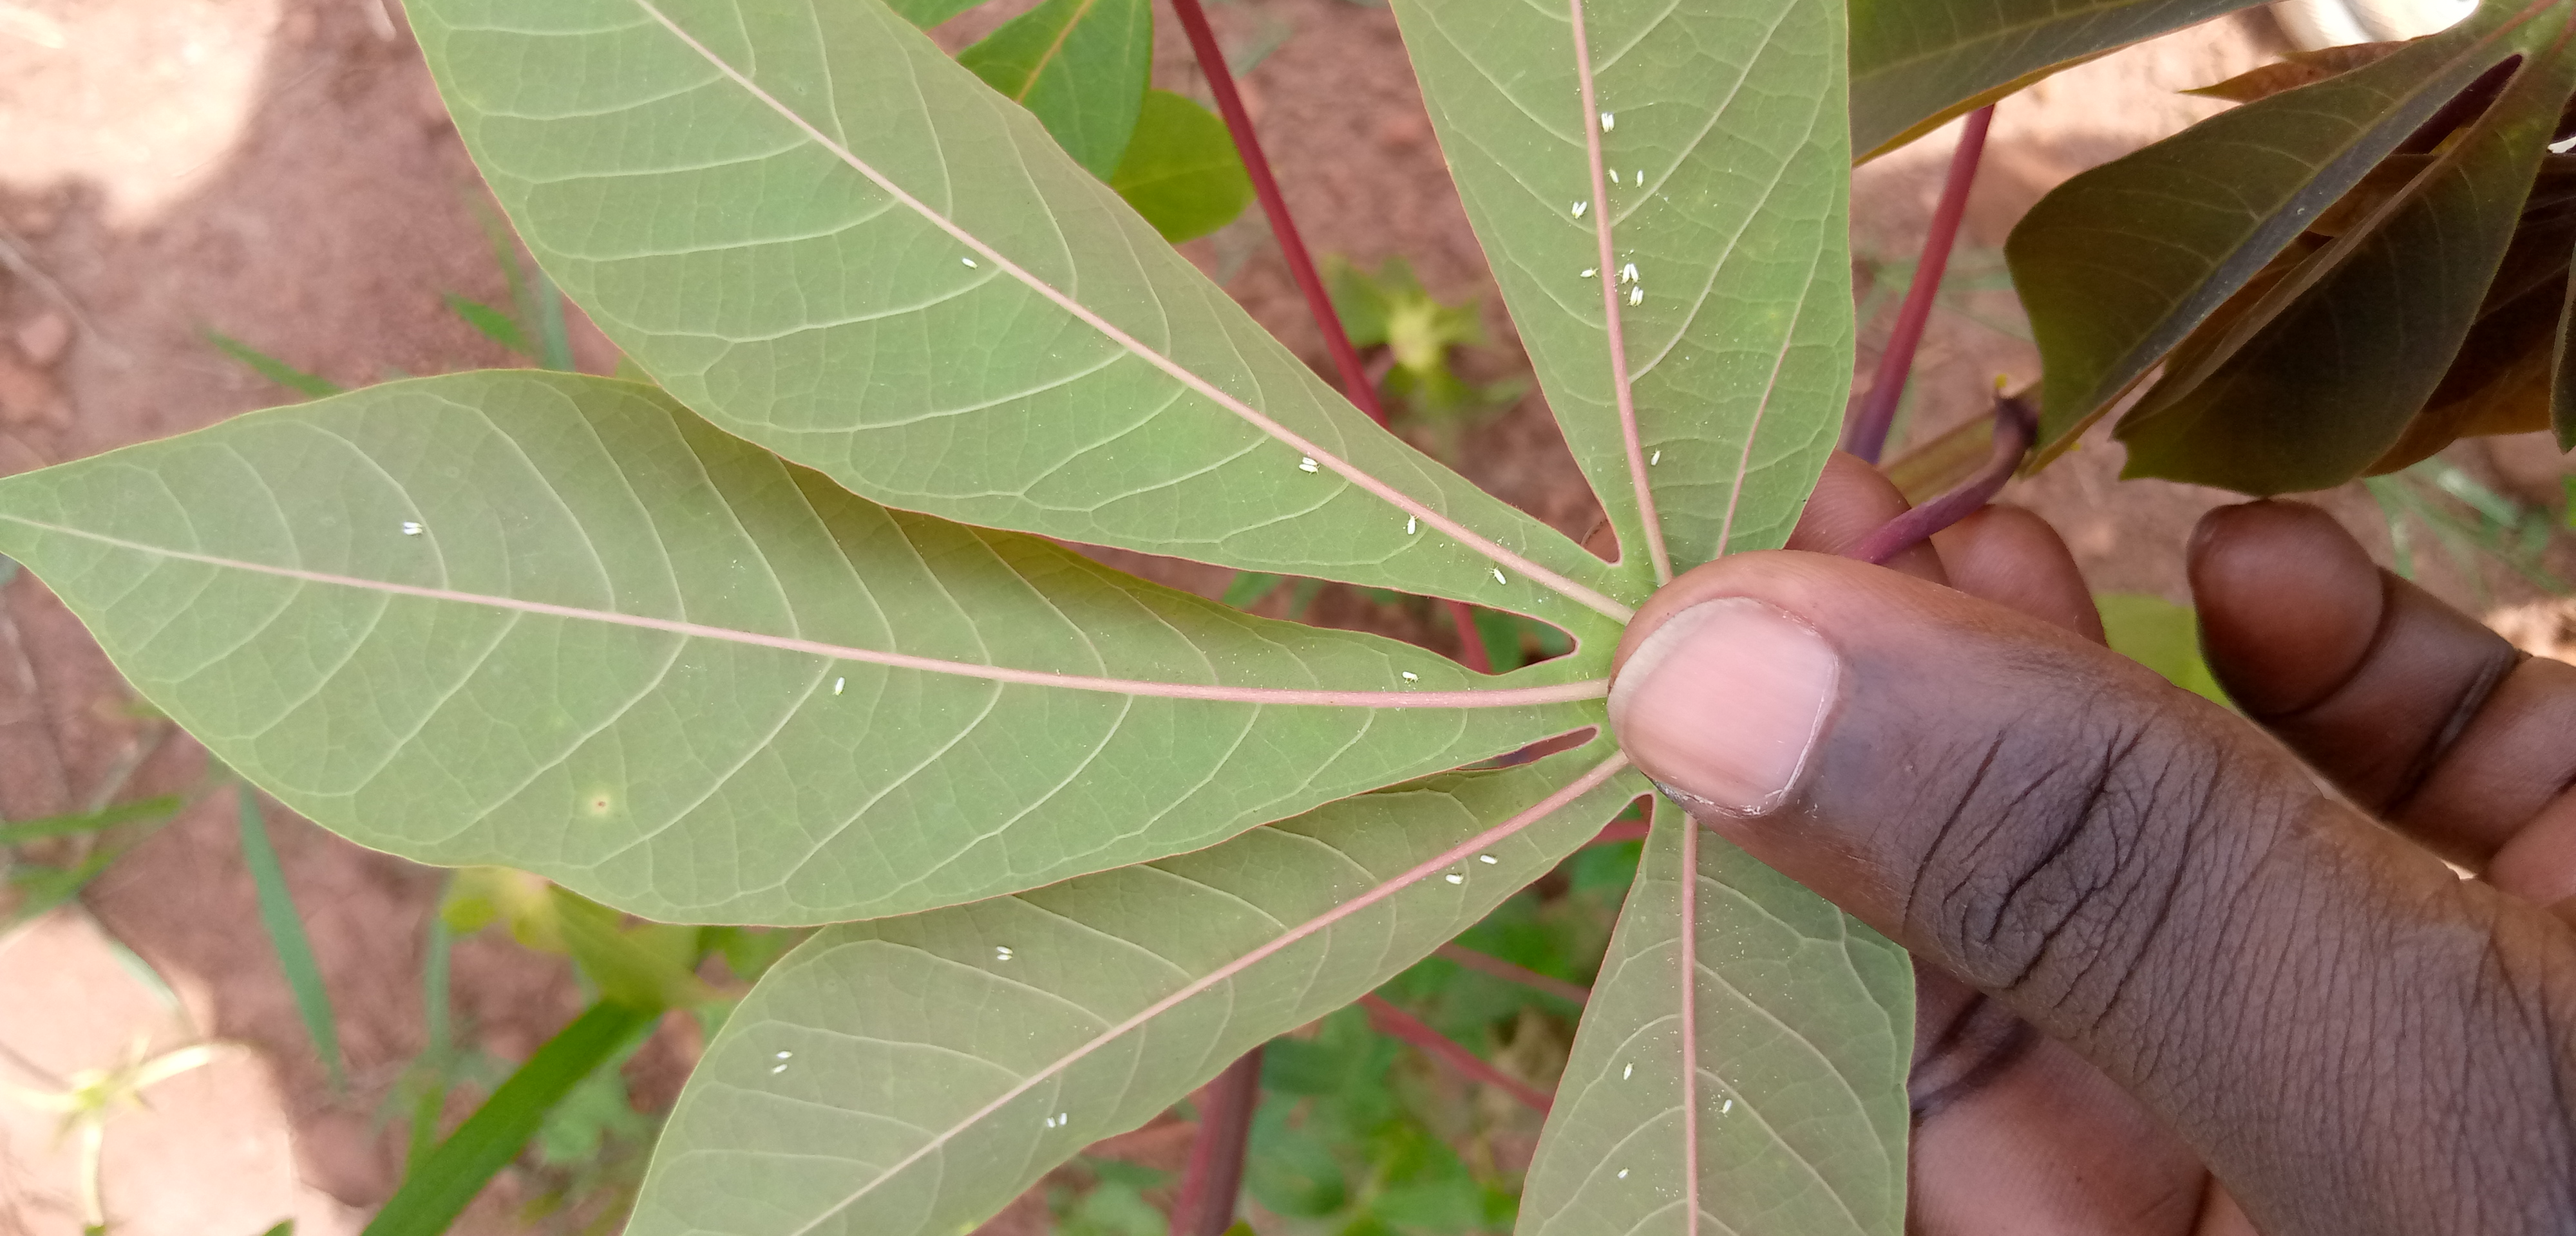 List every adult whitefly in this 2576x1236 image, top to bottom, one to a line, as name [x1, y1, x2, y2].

whitefly [1600, 111, 1609, 134]
whitefly [1607, 113, 1617, 132]
whitefly [1605, 167, 1622, 186]
whitefly [1634, 168, 1646, 191]
whitefly [1569, 200, 1580, 217]
whitefly [1574, 200, 1588, 221]
whitefly [960, 256, 981, 271]
whitefly [1630, 262, 1642, 284]
whitefly [1620, 263, 1631, 285]
whitefly [1577, 265, 1600, 281]
whitefly [1628, 285, 1638, 307]
whitefly [1635, 288, 1644, 308]
whitefly [1647, 447, 1665, 469]
whitefly [1300, 455, 1320, 467]
whitefly [1297, 463, 1320, 474]
whitefly [1404, 512, 1421, 539]
whitefly [402, 520, 424, 529]
whitefly [401, 528, 425, 537]
whitefly [1491, 566, 1508, 587]
whitefly [1399, 668, 1421, 684]
whitefly [832, 674, 848, 698]
whitefly [1477, 853, 1499, 866]
whitefly [1443, 872, 1465, 888]
whitefly [995, 944, 1016, 955]
whitefly [996, 953, 1014, 962]
whitefly [776, 1047, 796, 1060]
whitefly [1620, 1060, 1636, 1083]
whitefly [770, 1063, 791, 1076]
whitefly [1718, 1096, 1735, 1118]
whitefly [1058, 1109, 1070, 1127]
whitefly [1046, 1115, 1057, 1130]
whitefly [1615, 1166, 1632, 1179]